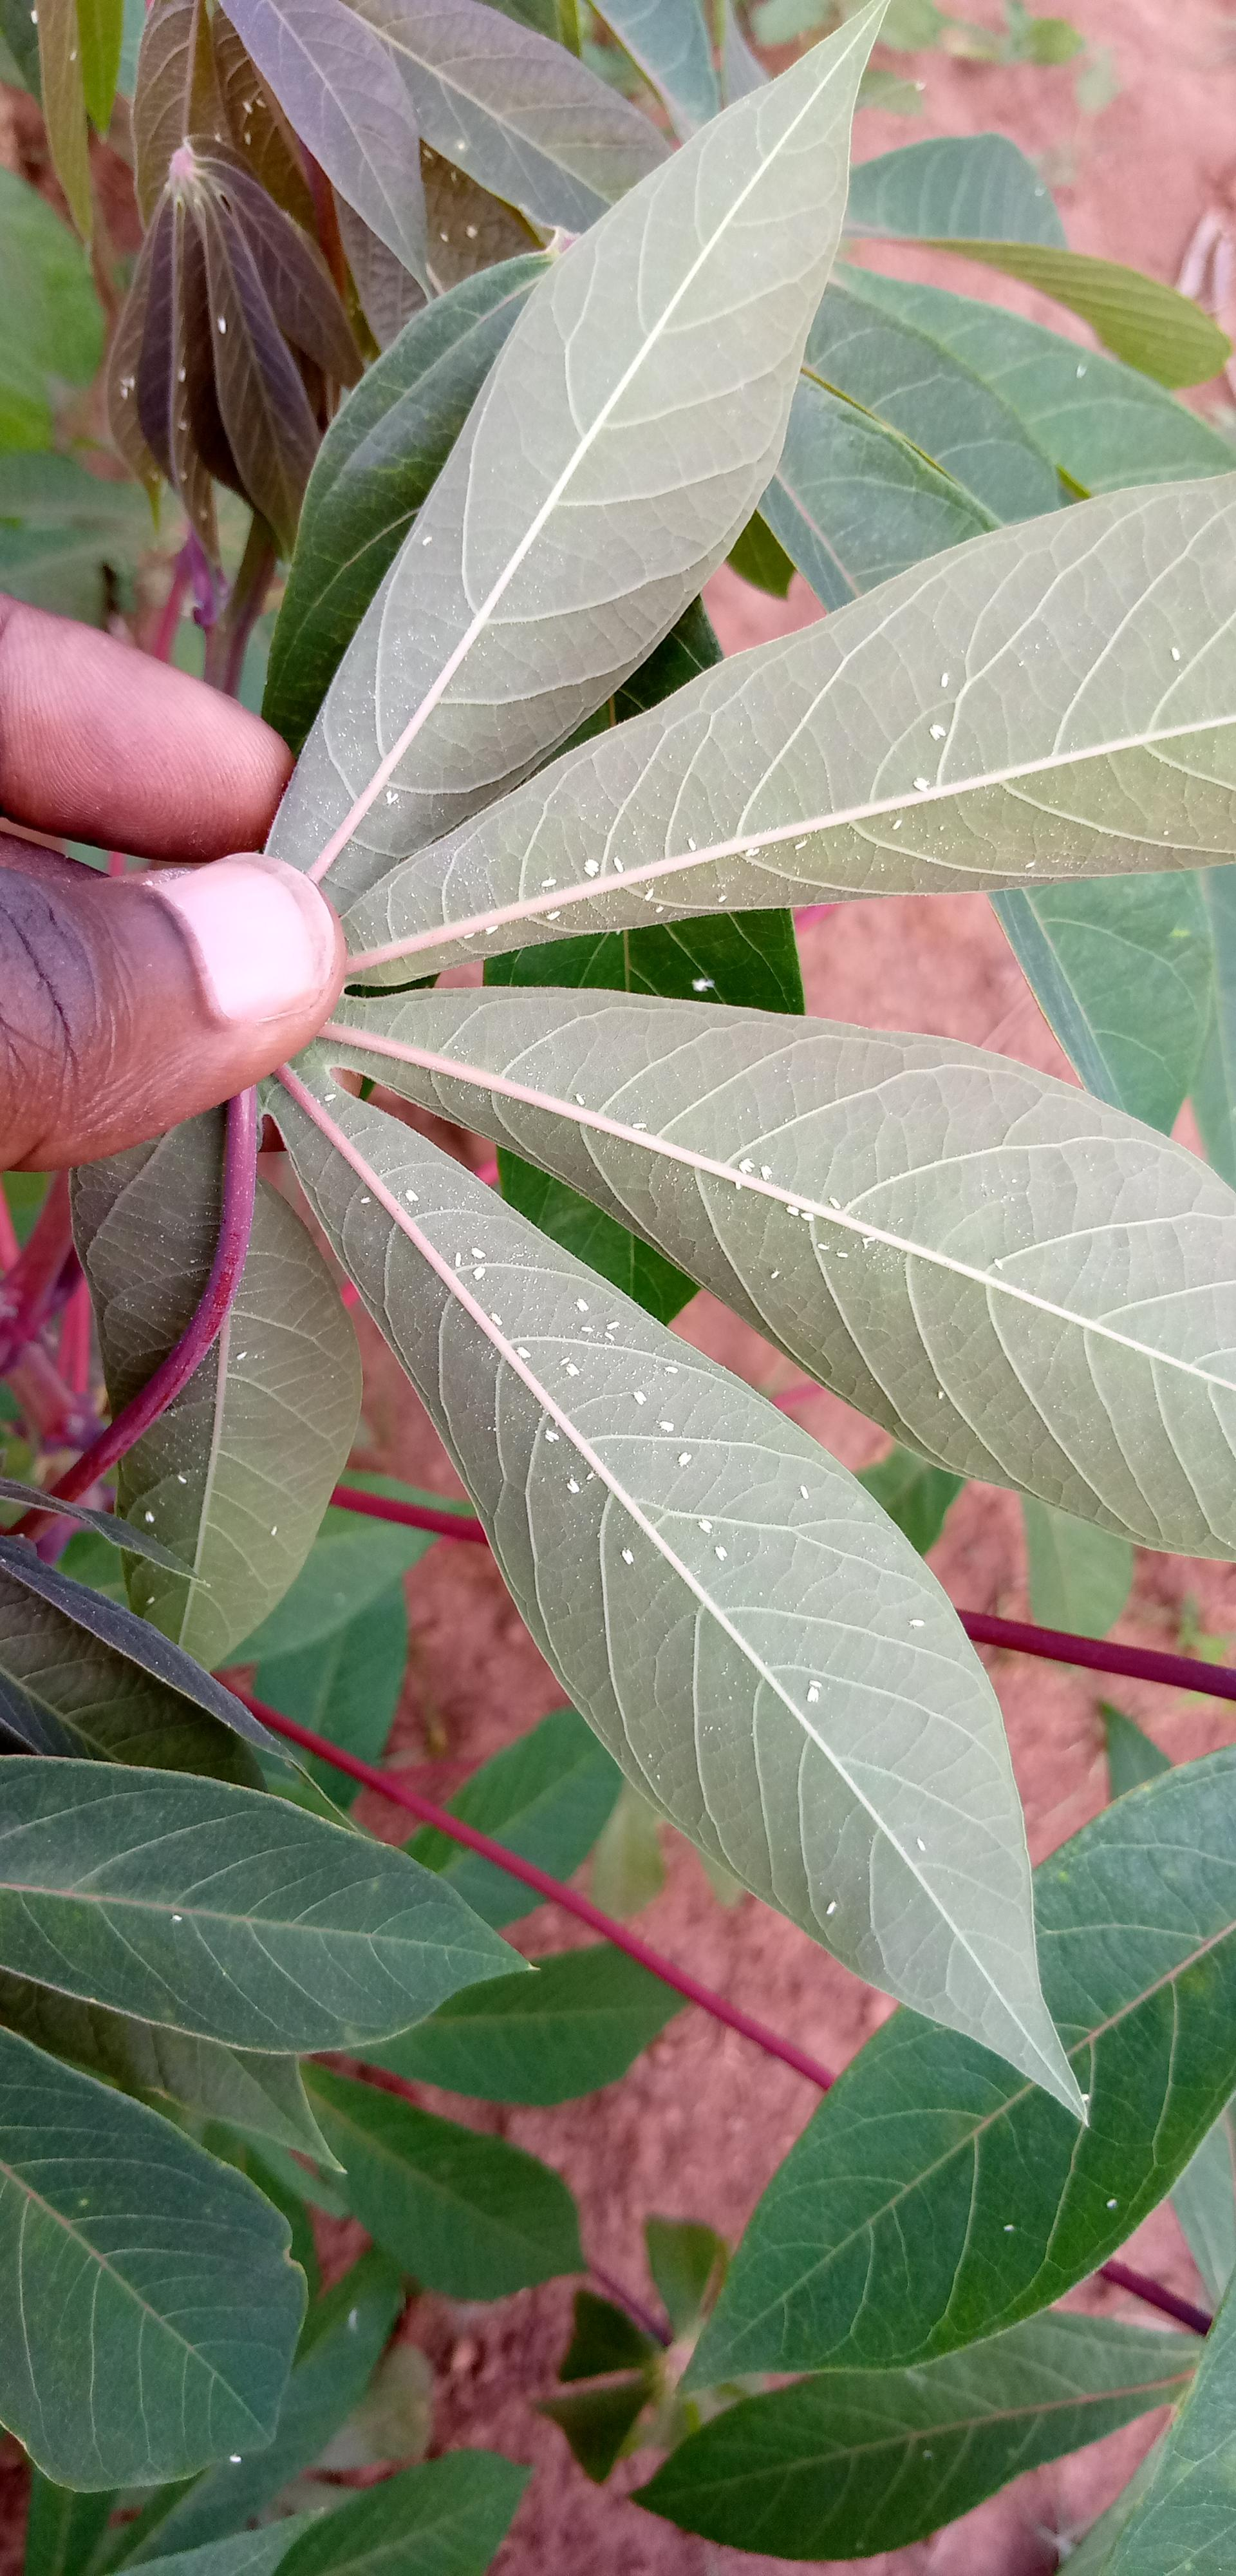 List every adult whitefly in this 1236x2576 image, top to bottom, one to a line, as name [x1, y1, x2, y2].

whitefly [29, 8, 39, 26]
whitefly [68, 49, 79, 62]
whitefly [255, 98, 269, 109]
whitefly [242, 100, 254, 115]
whitefly [244, 130, 253, 146]
whitefly [213, 131, 223, 143]
whitefly [454, 140, 469, 152]
whitefly [464, 224, 476, 239]
whitefly [438, 232, 450, 245]
whitefly [216, 316, 228, 336]
whitefly [176, 366, 187, 384]
whitefly [129, 375, 135, 390]
whitefly [120, 387, 129, 401]
whitefly [422, 535, 433, 547]
whitefly [1168, 646, 1181, 663]
whitefly [940, 672, 950, 688]
whitefly [933, 724, 946, 737]
whitefly [929, 727, 941, 741]
whitefly [915, 777, 929, 787]
whitefly [912, 781, 928, 792]
whitefly [385, 790, 399, 806]
whitefly [891, 818, 903, 832]
whitefly [687, 838, 698, 851]
whitefly [791, 838, 810, 849]
whitefly [752, 847, 760, 857]
whitefly [745, 848, 753, 857]
whitefly [612, 856, 624, 873]
whitefly [587, 858, 599, 867]
whitefly [1023, 861, 1036, 870]
whitefly [584, 862, 599, 874]
whitefly [583, 866, 596, 878]
whitefly [541, 878, 557, 889]
whitefly [643, 885, 655, 902]
whitefly [717, 895, 728, 903]
whitefly [655, 905, 665, 915]
whitefly [547, 909, 561, 921]
whitefly [485, 925, 499, 935]
whitefly [464, 932, 476, 940]
whitefly [689, 975, 716, 994]
whitefly [322, 1090, 338, 1104]
whitefly [574, 1093, 586, 1106]
whitefly [631, 1121, 648, 1129]
whitefly [744, 1158, 756, 1168]
whitefly [740, 1162, 752, 1173]
whitefly [738, 1163, 746, 1175]
whitefly [764, 1165, 772, 1175]
whitefly [761, 1166, 769, 1180]
whitefly [735, 1180, 742, 1191]
whitefly [404, 1187, 420, 1203]
whitefly [358, 1194, 371, 1205]
whitefly [828, 1196, 841, 1209]
whitefly [786, 1204, 800, 1218]
whitefly [800, 1212, 815, 1222]
whitefly [859, 1235, 877, 1249]
whitefly [816, 1242, 830, 1253]
whitefly [470, 1246, 487, 1259]
whitefly [454, 1251, 462, 1267]
whitefly [834, 1251, 848, 1258]
whitefly [993, 1258, 1004, 1271]
whitefly [471, 1265, 486, 1282]
whitefly [769, 1269, 781, 1280]
whitefly [577, 1298, 589, 1311]
whitefly [576, 1301, 585, 1312]
whitefly [489, 1311, 504, 1326]
whitefly [606, 1321, 621, 1330]
whitefly [579, 1325, 594, 1333]
whitefly [603, 1331, 615, 1341]
whitefly [516, 1345, 531, 1360]
whitefly [234, 1350, 252, 1365]
whitefly [559, 1356, 571, 1367]
whitefly [567, 1361, 579, 1375]
whitefly [662, 1364, 680, 1375]
whitefly [565, 1366, 574, 1377]
whitefly [937, 1389, 945, 1401]
whitefly [637, 1390, 646, 1403]
whitefly [633, 1391, 643, 1405]
whitefly [658, 1420, 676, 1433]
whitefly [545, 1429, 560, 1441]
whitefly [544, 1434, 554, 1444]
whitefly [678, 1452, 688, 1463]
whitefly [680, 1454, 692, 1466]
whitefly [585, 1470, 596, 1481]
whitefly [176, 1474, 190, 1485]
whitefly [569, 1478, 580, 1493]
whitefly [566, 1482, 576, 1494]
whitefly [800, 1484, 810, 1500]
whitefly [142, 1510, 155, 1523]
whitefly [701, 1519, 712, 1529]
whitefly [698, 1520, 711, 1534]
whitefly [268, 1524, 277, 1537]
whitefly [715, 1546, 724, 1561]
whitefly [719, 1546, 727, 1557]
whitefly [626, 1549, 634, 1562]
whitefly [621, 1550, 631, 1566]
whitefly [145, 1595, 154, 1607]
whitefly [907, 1617, 924, 1628]
whitefly [807, 1679, 823, 1689]
whitefly [807, 1687, 814, 1701]
whitefly [814, 1687, 819, 1703]
whitefly [914, 1837, 926, 1851]
whitefly [825, 1898, 839, 1915]
whitefly [169, 1912, 183, 1922]
whitefly [1080, 2092, 1091, 2103]
whitefly [1104, 2197, 1118, 2210]
whitefly [1001, 2223, 1016, 2233]
whitefly [229, 2453, 243, 2465]